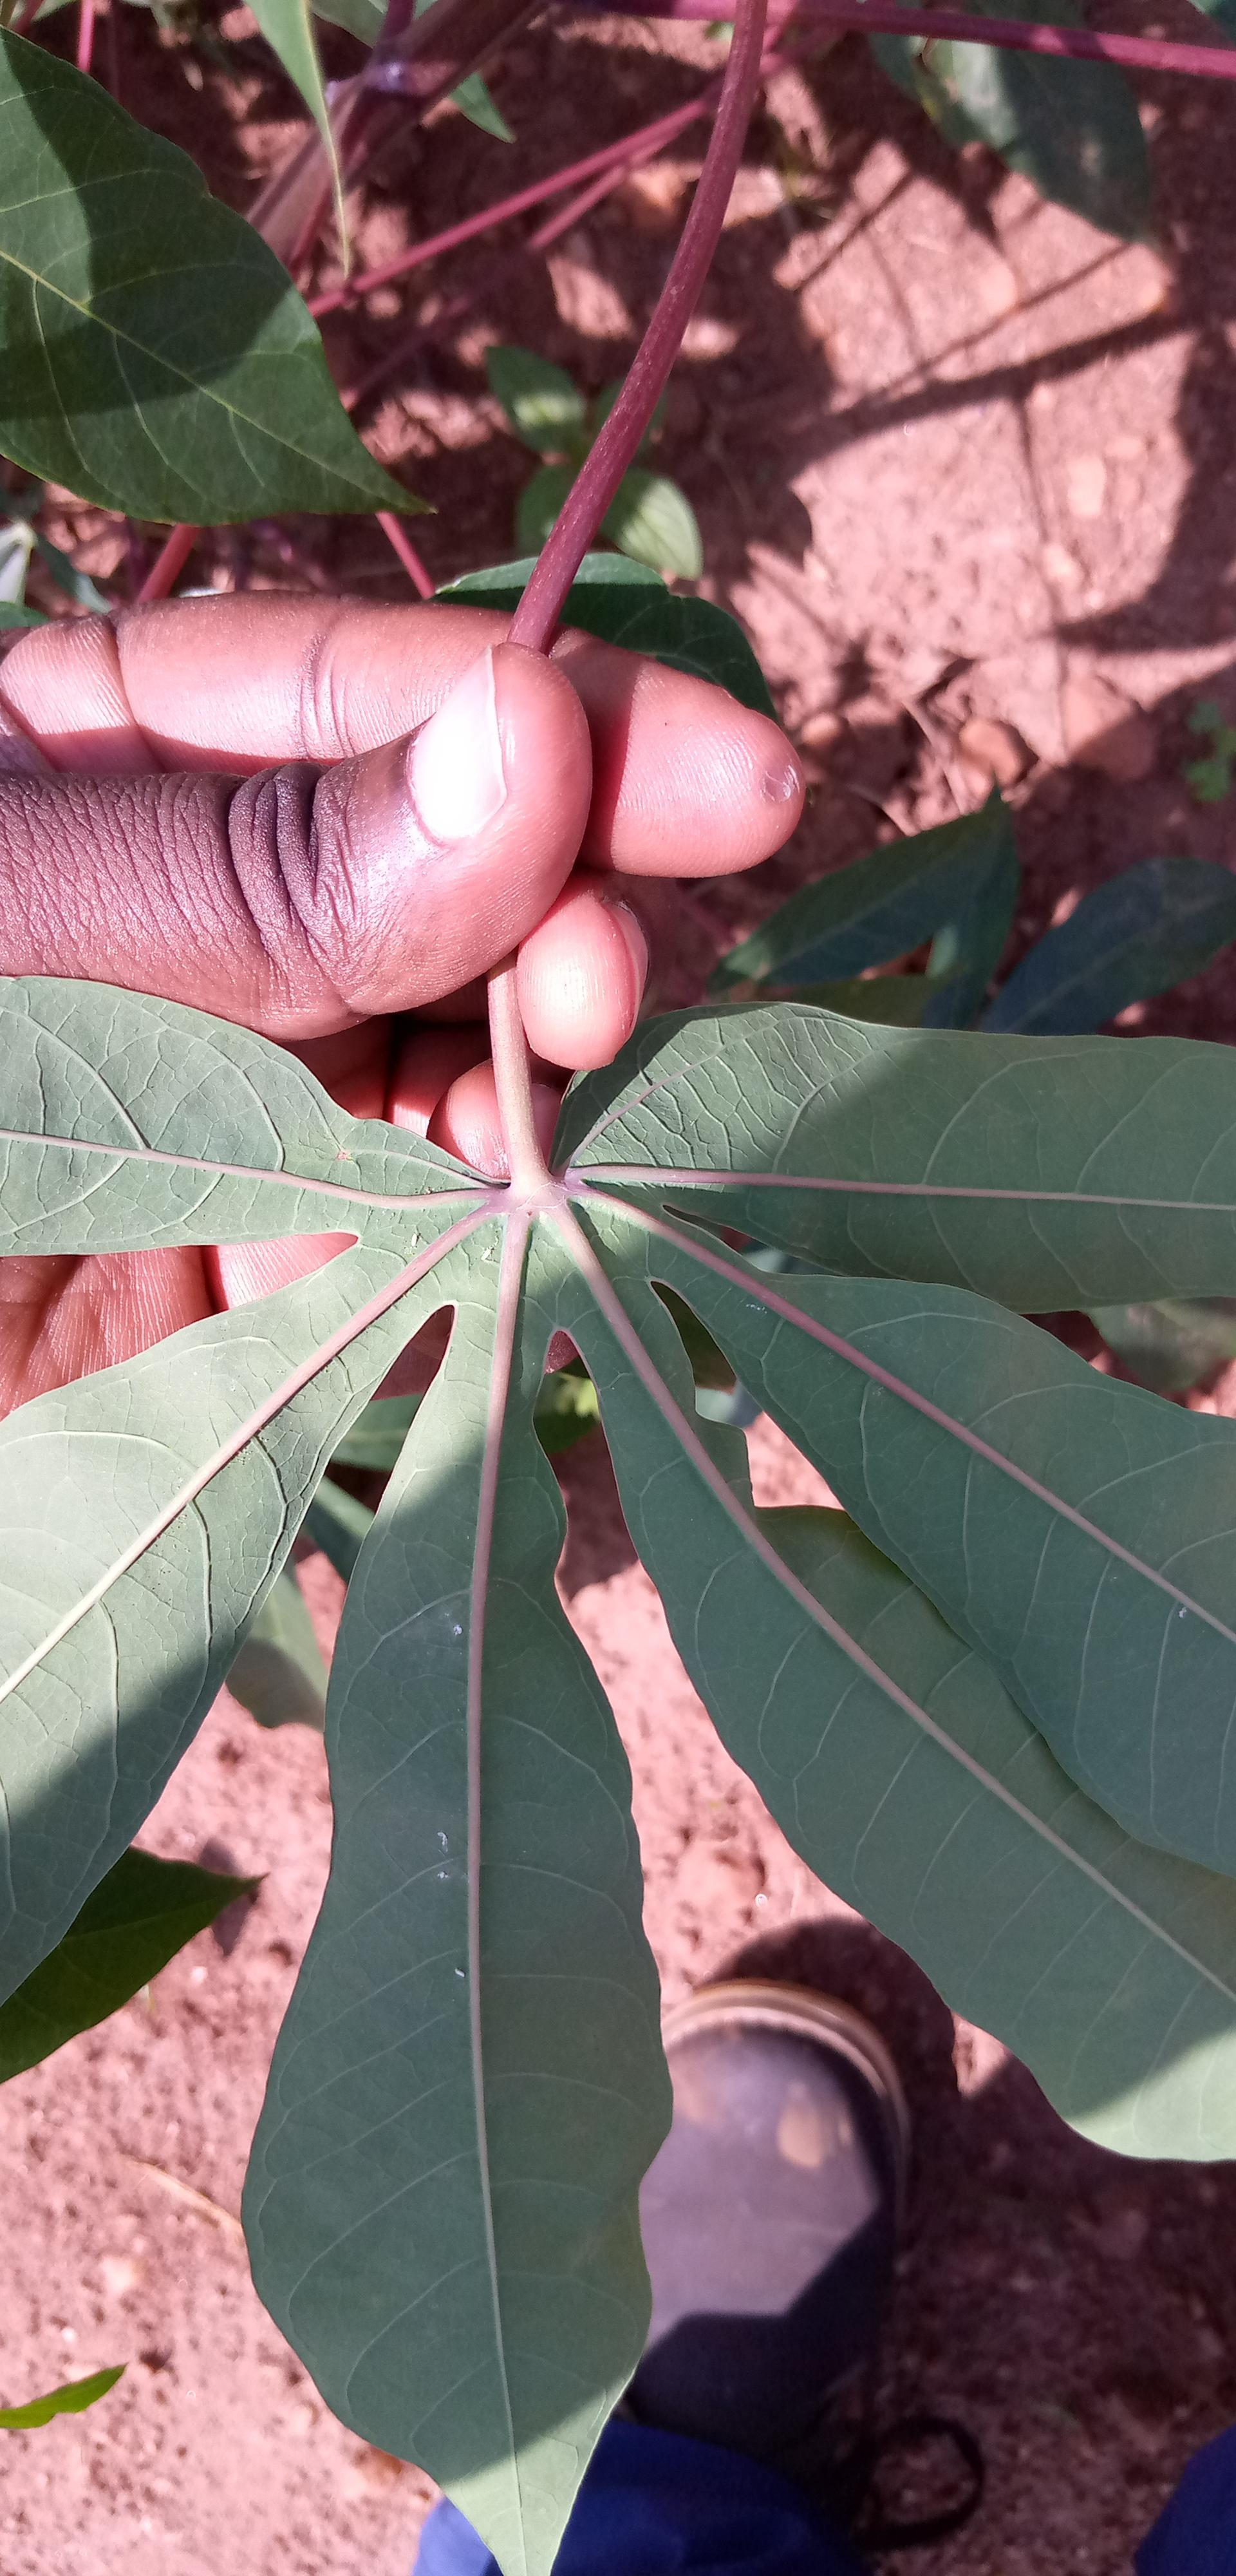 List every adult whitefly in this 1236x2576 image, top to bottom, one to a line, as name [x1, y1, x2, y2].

whitefly [400, 1227, 432, 1258]
whitefly [476, 1237, 500, 1270]
whitefly [1172, 1596, 1188, 1628]
whitefly [445, 1620, 467, 1650]
whitefly [425, 1817, 454, 1854]
whitefly [429, 1859, 455, 1891]
whitefly [443, 1956, 470, 1994]